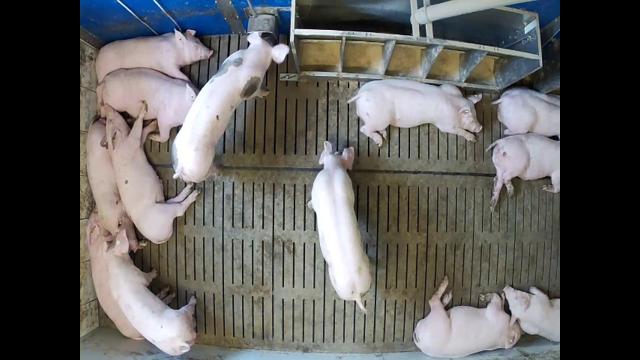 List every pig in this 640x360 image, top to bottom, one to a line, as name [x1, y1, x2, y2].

pig [94, 29, 214, 115]
pig [170, 31, 290, 186]
pig [96, 68, 201, 142]
pig [346, 78, 484, 149]
pig [491, 87, 559, 136]
pig [99, 101, 202, 244]
pig [85, 117, 139, 254]
pig [486, 132, 560, 211]
pig [309, 139, 376, 317]
pig [86, 203, 178, 340]
pig [100, 228, 198, 356]
pig [414, 276, 523, 359]
pig [503, 283, 559, 346]